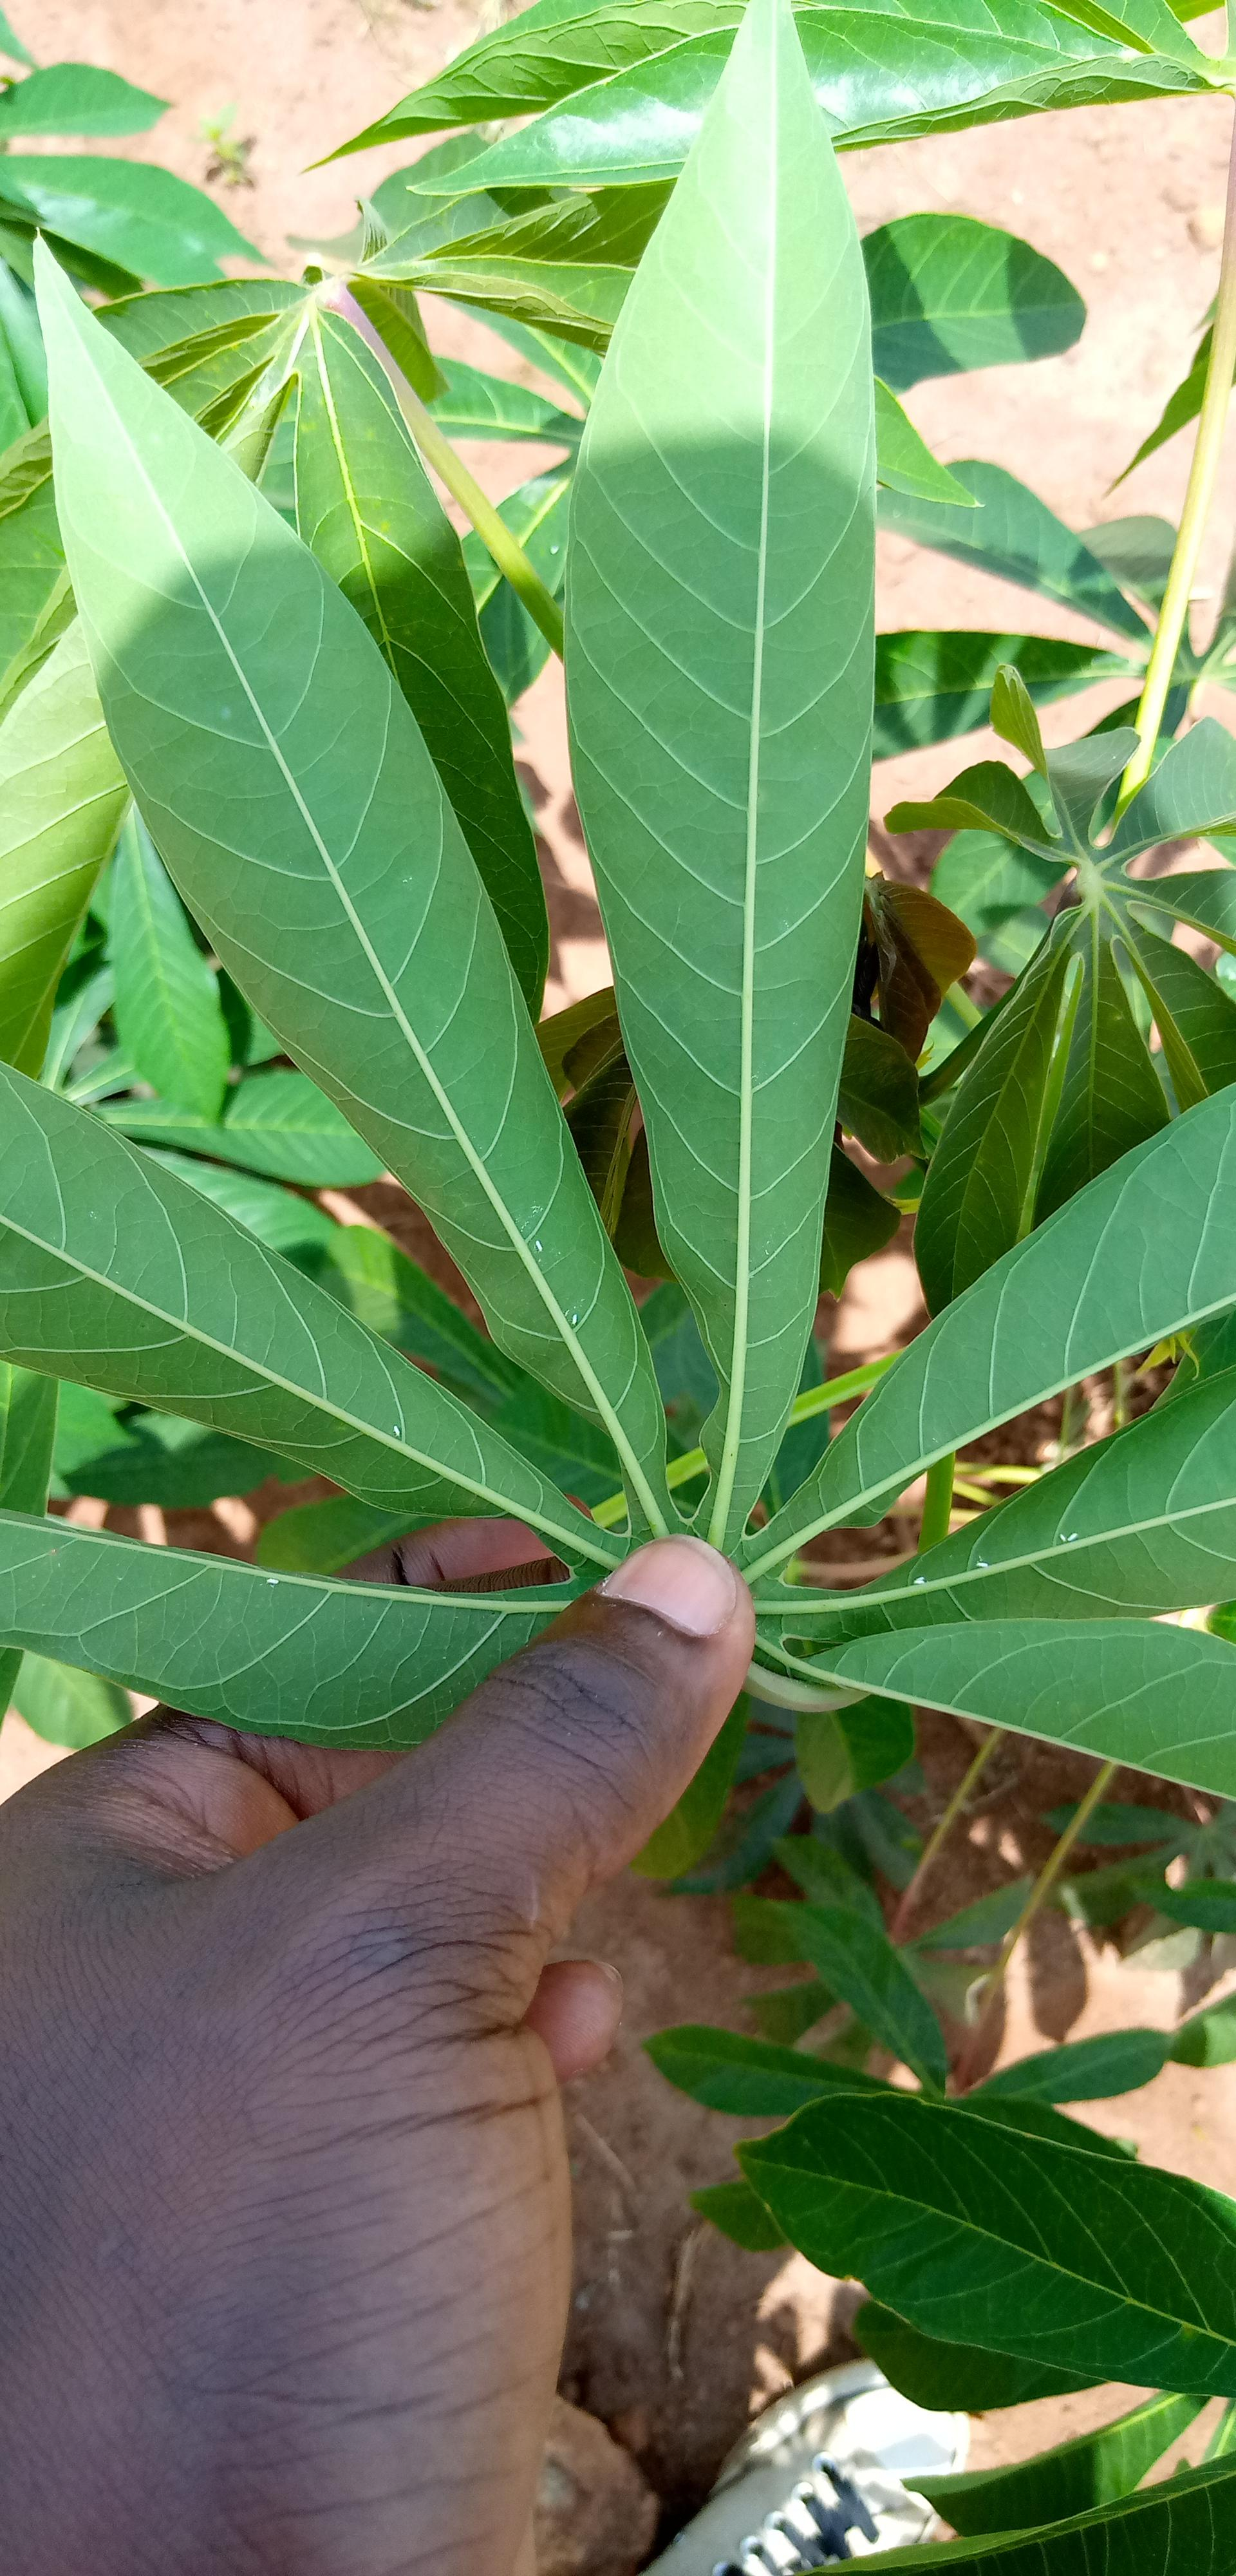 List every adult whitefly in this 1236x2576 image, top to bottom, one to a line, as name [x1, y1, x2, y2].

whitefly [534, 1240, 543, 1253]
whitefly [570, 1312, 579, 1326]
whitefly [393, 1423, 401, 1437]
whitefly [1067, 1530, 1081, 1542]
whitefly [1058, 1533, 1067, 1544]
whitefly [974, 1560, 989, 1569]
whitefly [912, 1575, 925, 1586]
whitefly [265, 1577, 280, 1586]